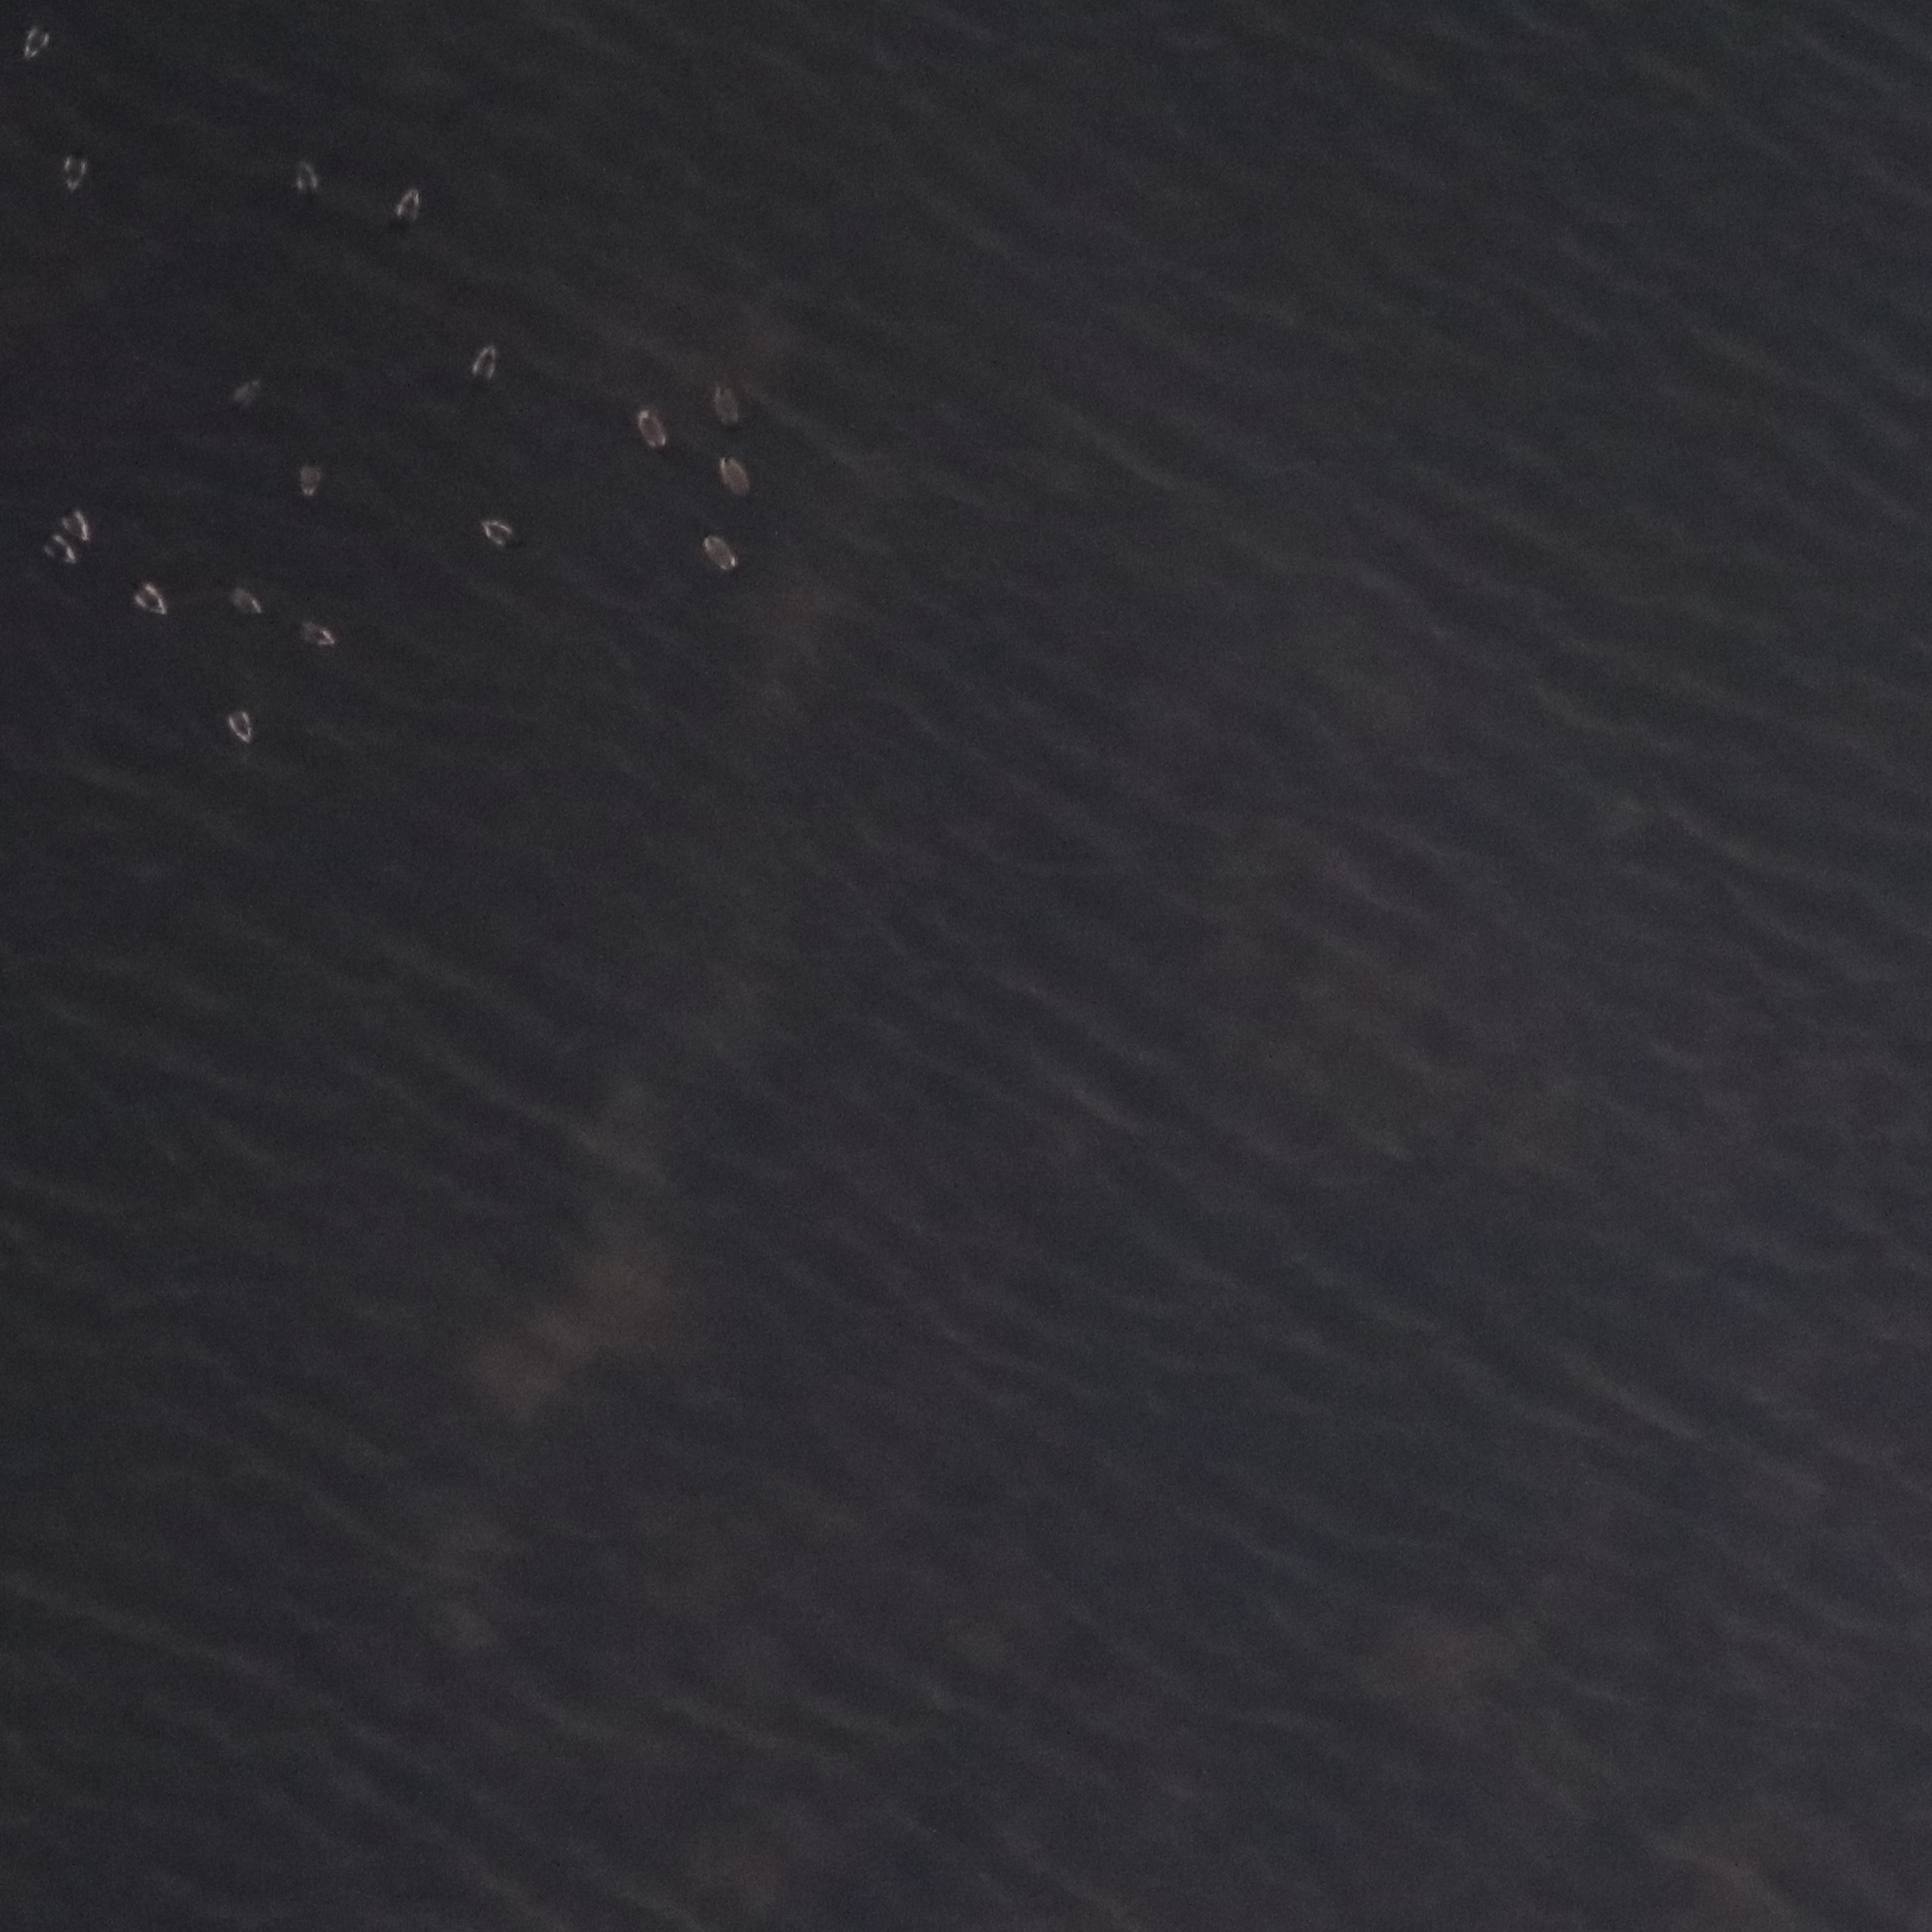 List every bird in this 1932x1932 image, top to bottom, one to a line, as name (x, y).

brant (36, 45)
brant (77, 170)
brant (306, 183)
brant (408, 207)
brant (485, 366)
brant (242, 397)
Canada goose (725, 406)
Canada goose (652, 428)
Canada goose (735, 477)
brant (311, 478)
brant (77, 523)
brant (499, 534)
brant (57, 551)
Canada goose (718, 552)
brant (149, 597)
brant (244, 605)
brant (314, 633)
brant (241, 724)